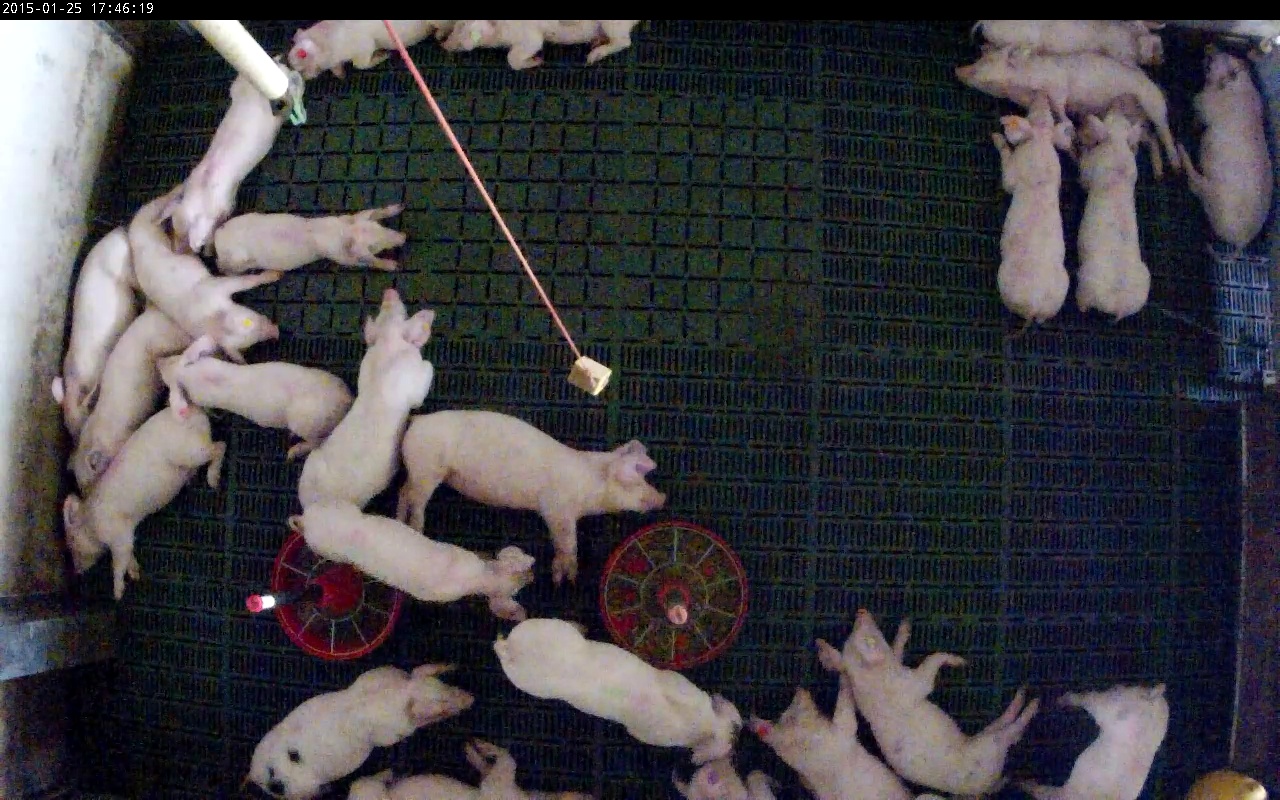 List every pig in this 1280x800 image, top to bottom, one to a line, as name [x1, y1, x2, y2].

pig [441, 19, 642, 70]
pig [970, 19, 1168, 75]
pig [287, 22, 453, 82]
pig [957, 43, 1179, 183]
pig [1180, 43, 1272, 261]
pig [153, 52, 304, 255]
pig [989, 90, 1074, 340]
pig [1077, 96, 1152, 320]
pig [128, 184, 280, 365]
pig [212, 202, 409, 276]
pig [49, 225, 144, 450]
pig [294, 287, 435, 510]
pig [68, 304, 194, 499]
pig [156, 333, 352, 457]
pig [63, 403, 224, 596]
pig [397, 408, 667, 588]
pig [289, 496, 535, 622]
pig [816, 607, 1040, 794]
pig [494, 619, 742, 765]
pig [241, 662, 476, 796]
pig [751, 675, 918, 799]
pig [1020, 681, 1174, 799]
pig [349, 740, 594, 799]
pig [673, 749, 780, 799]